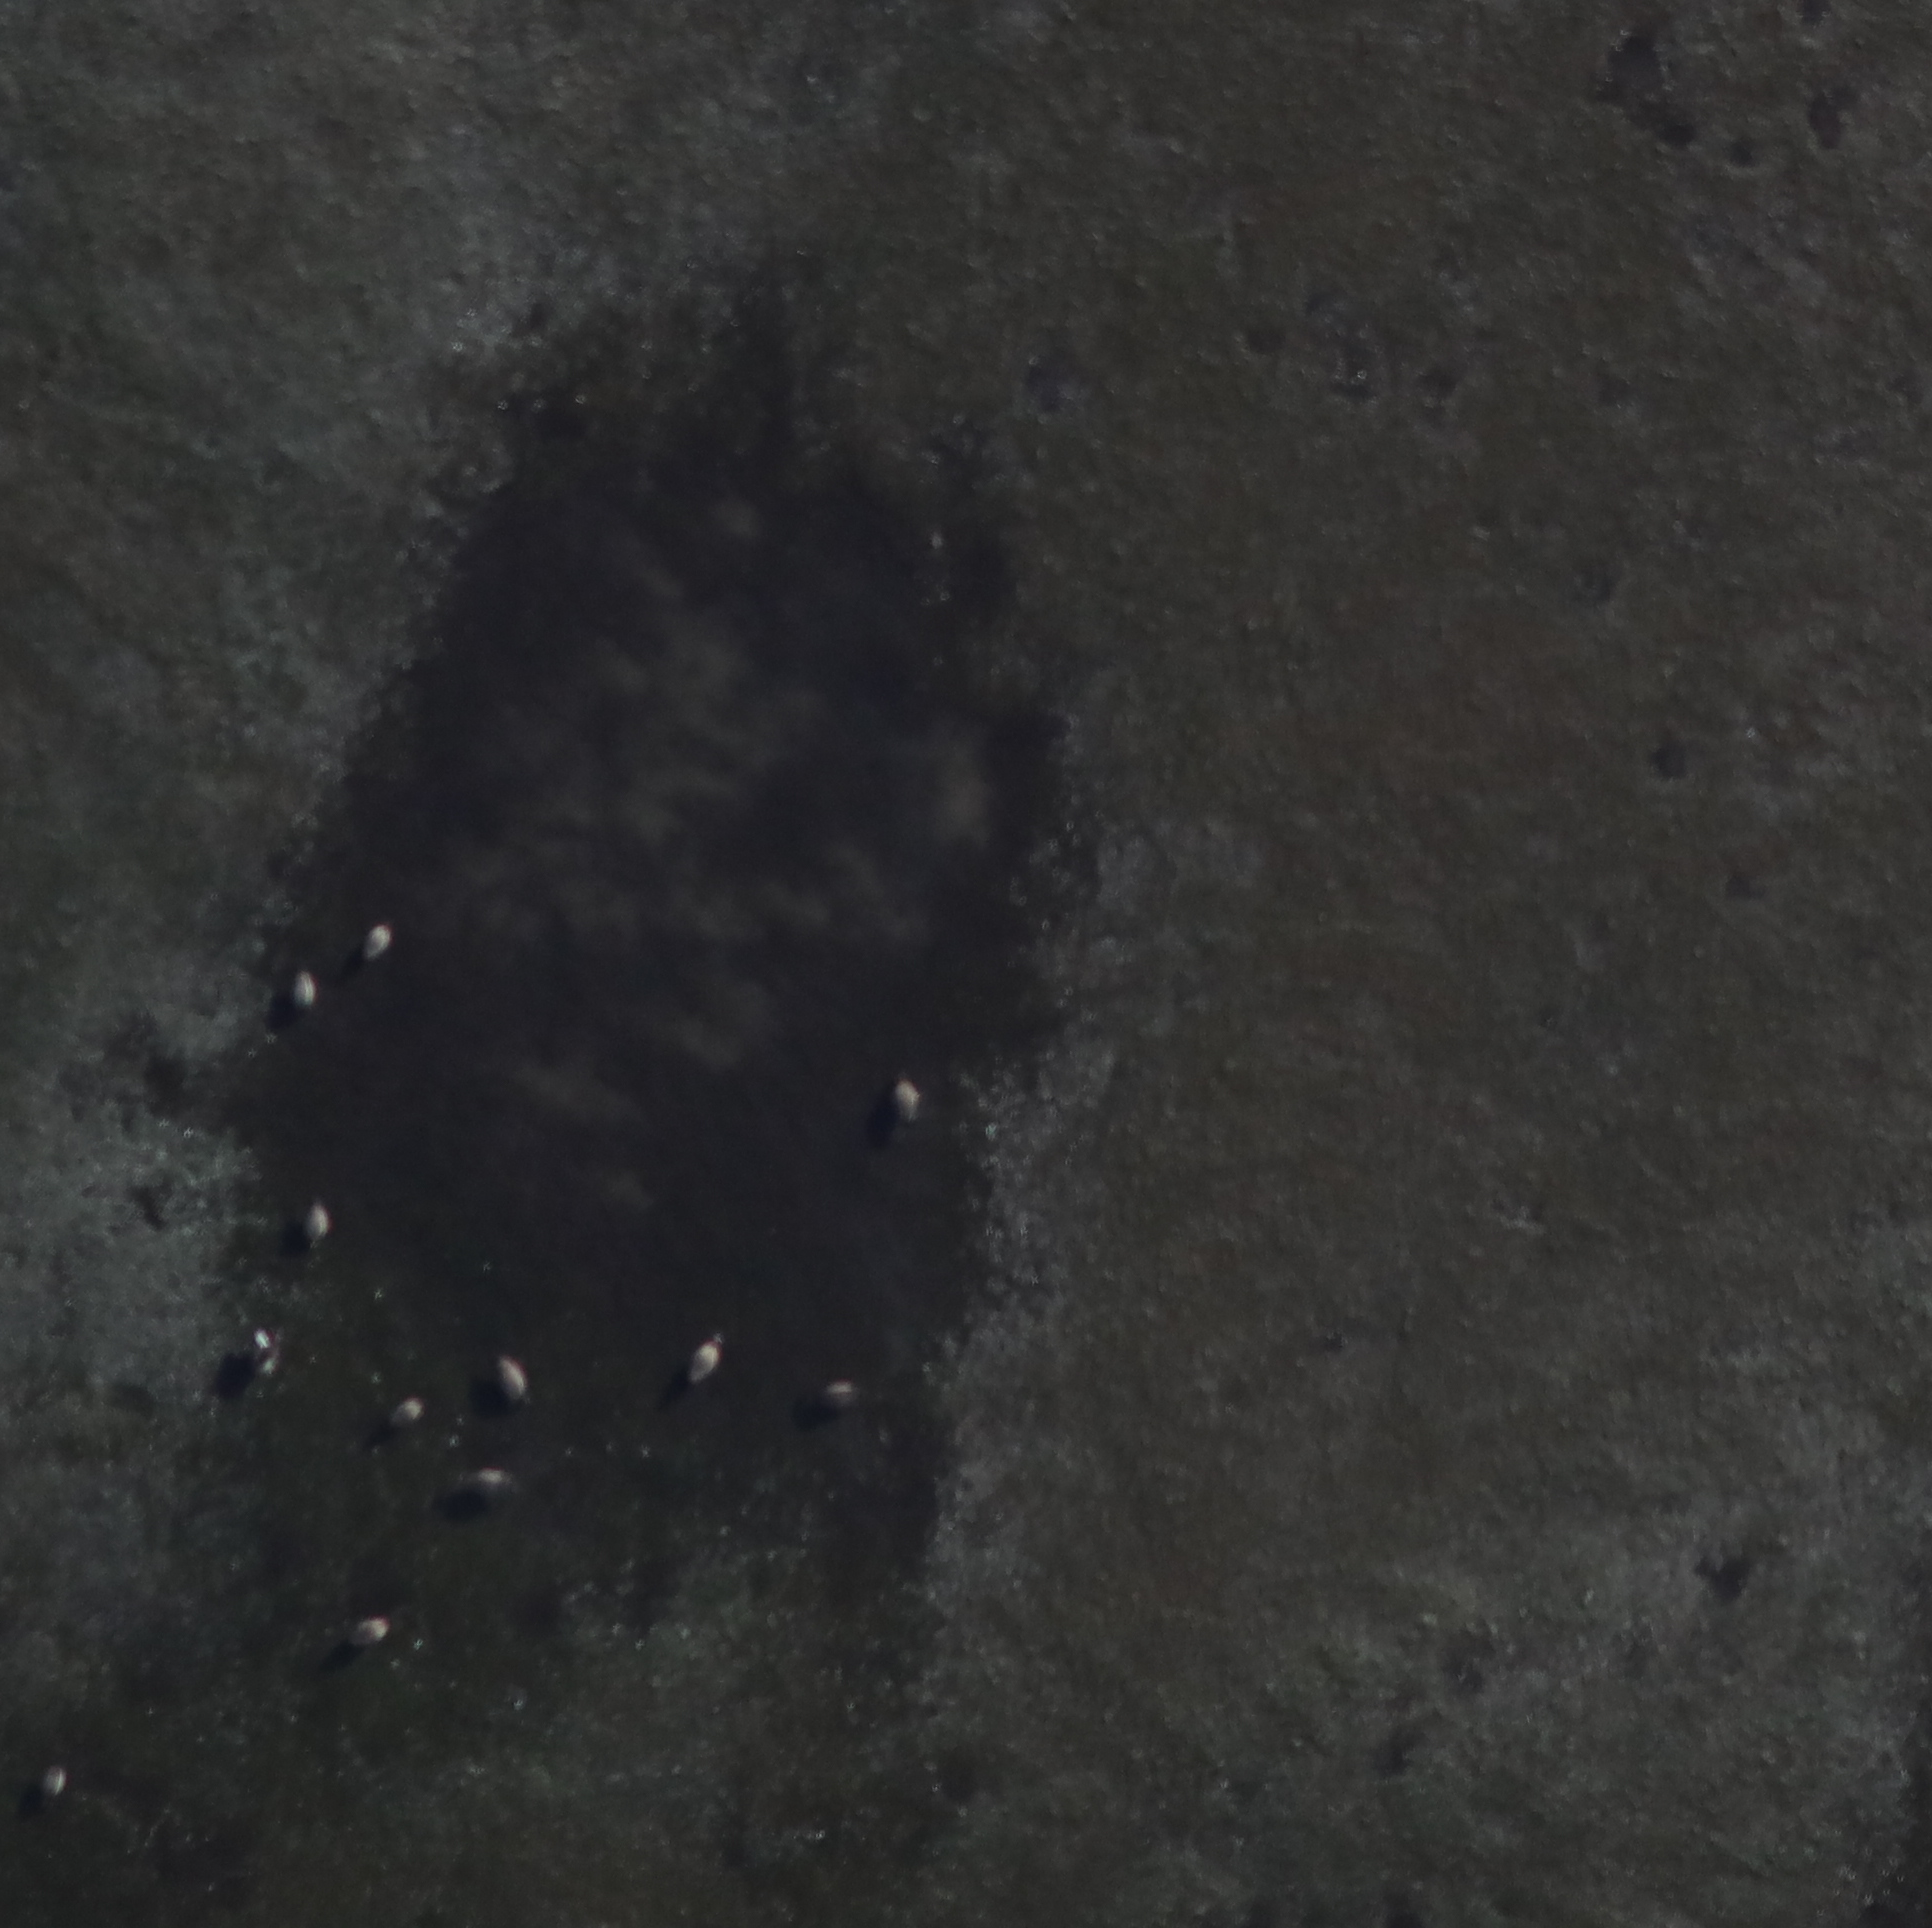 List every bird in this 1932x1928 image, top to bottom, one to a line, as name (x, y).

emperor goose (377, 942)
emperor goose (308, 990)
emperor goose (906, 1093)
emperor goose (317, 1215)
brant (265, 1354)
emperor goose (703, 1361)
emperor goose (512, 1378)
emperor goose (839, 1396)
emperor goose (408, 1411)
emperor goose (487, 1485)
emperor goose (372, 1634)
emperor goose (56, 1783)